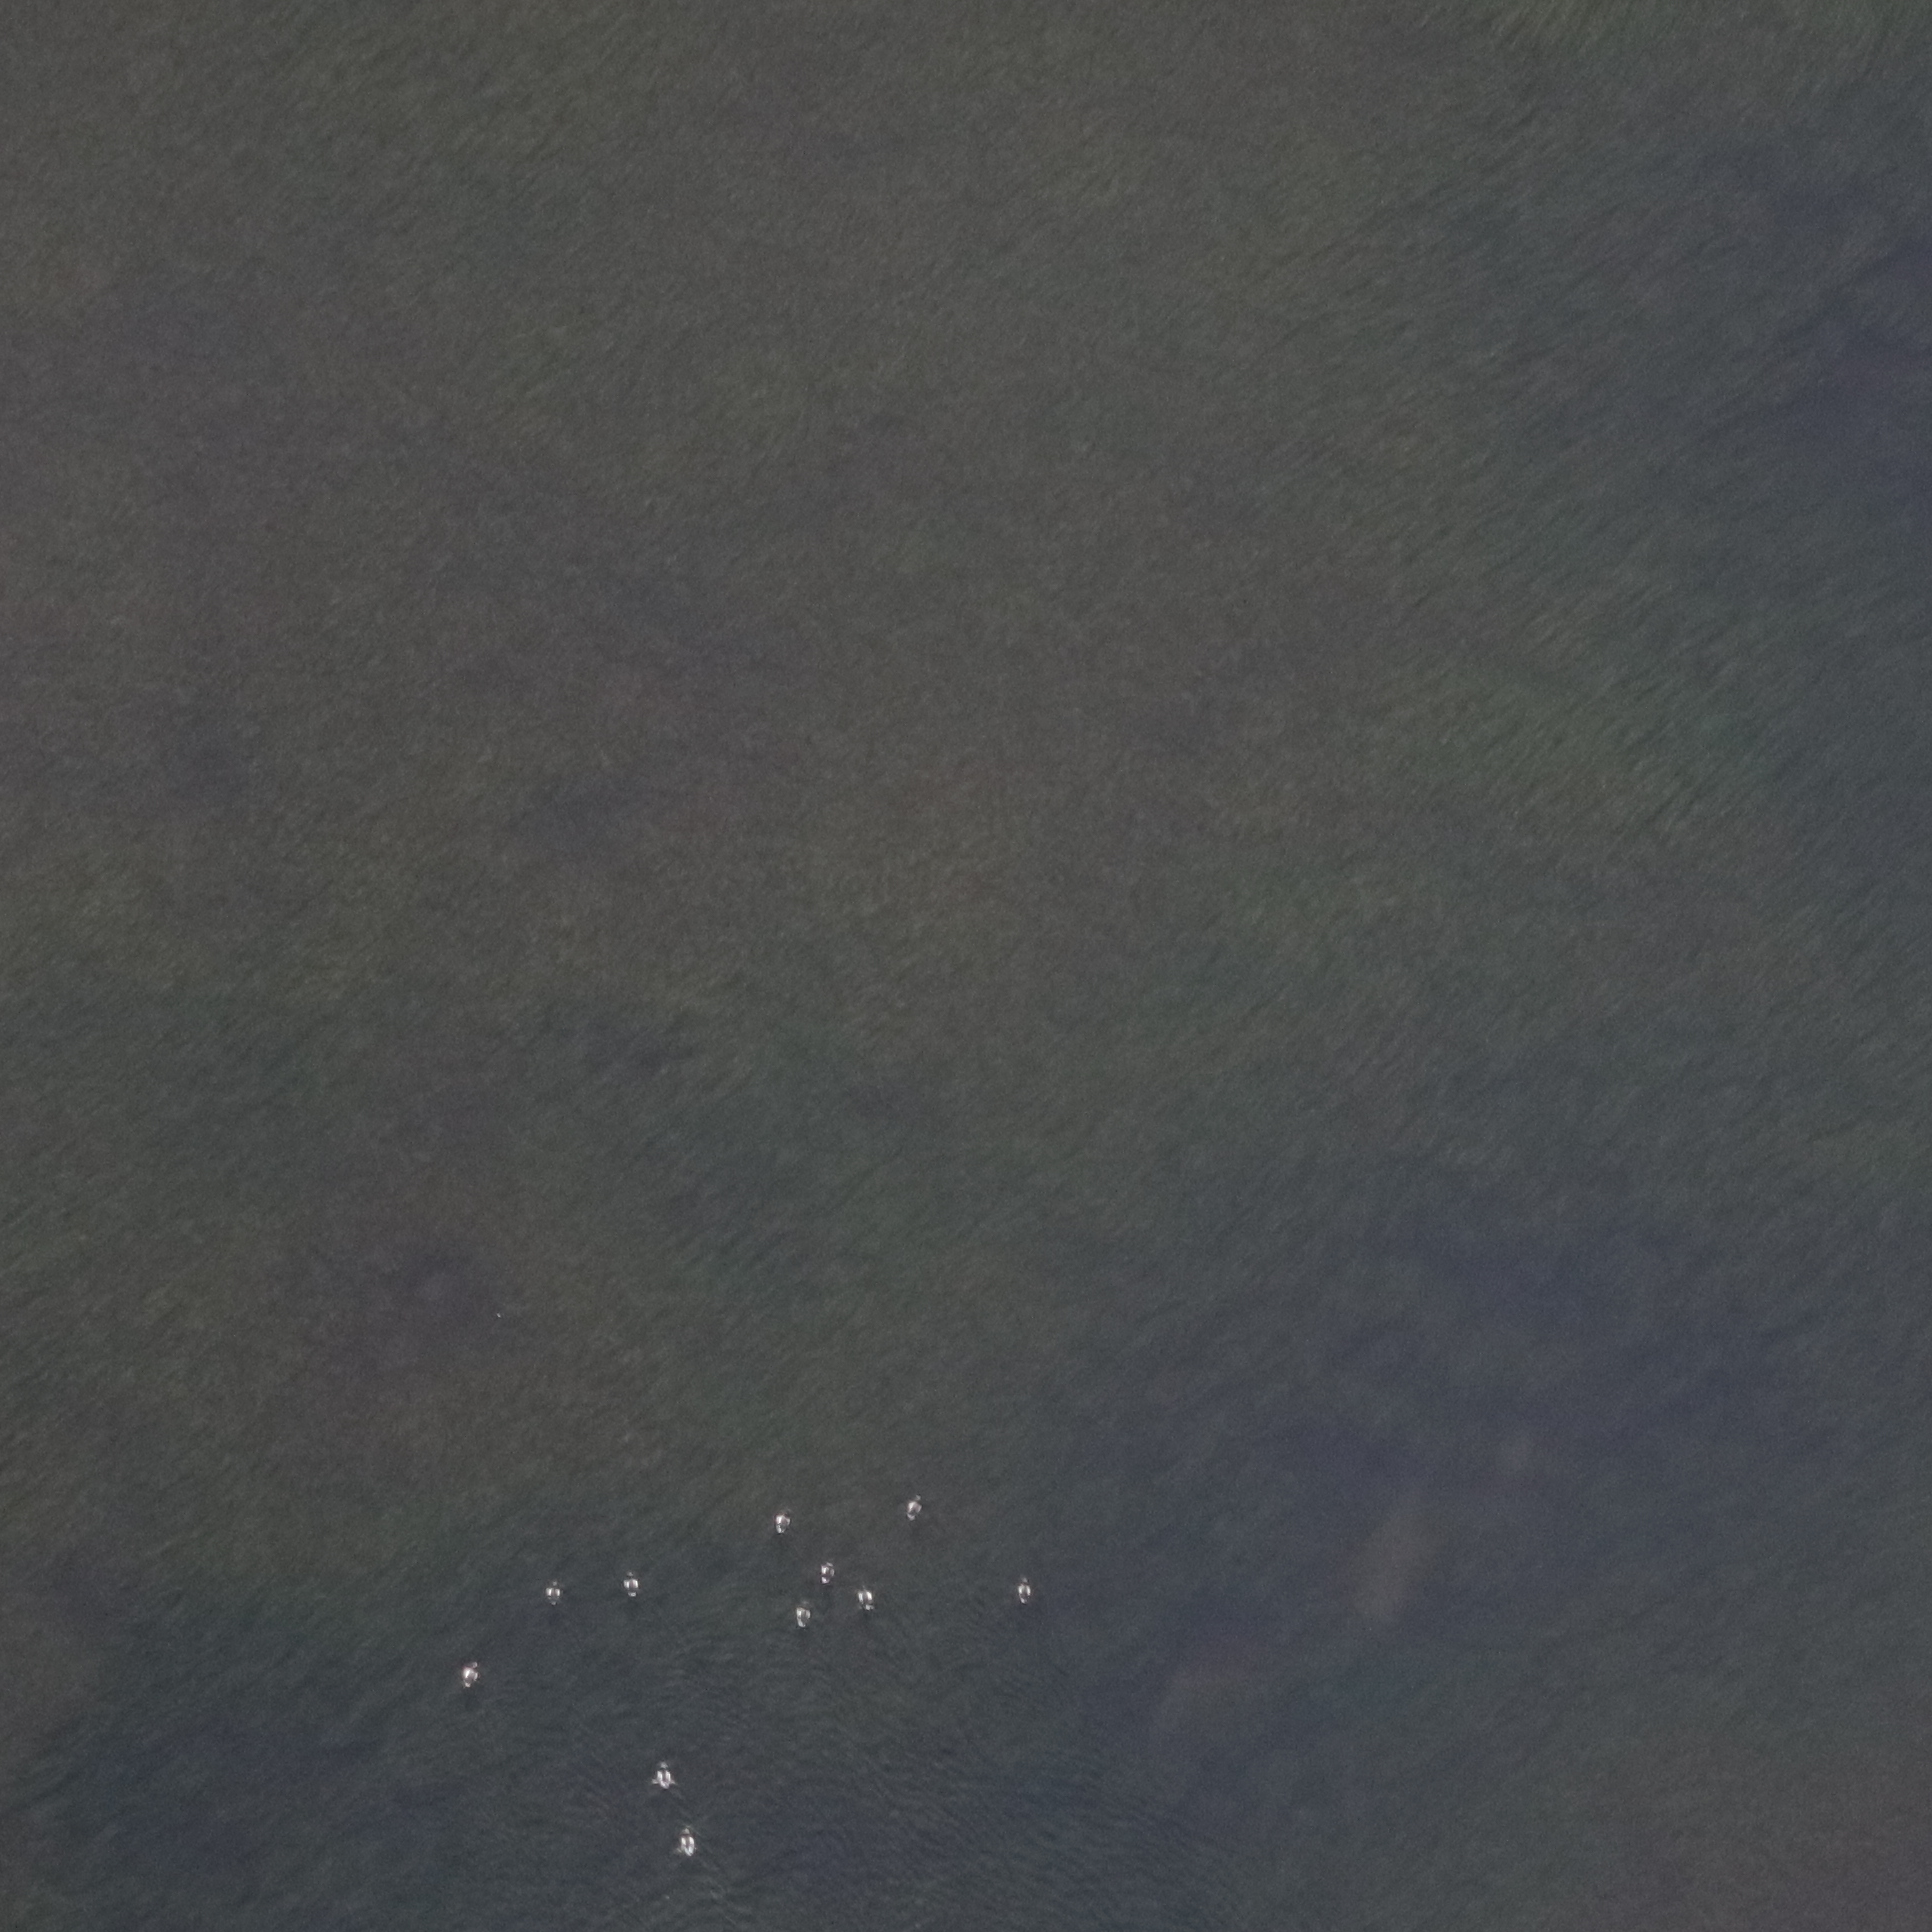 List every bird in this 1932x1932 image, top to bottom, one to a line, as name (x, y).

brant (915, 1508)
brant (784, 1523)
brant (827, 1574)
brant (631, 1586)
brant (1024, 1590)
brant (554, 1593)
brant (865, 1598)
brant (805, 1614)
brant (469, 1674)
brant (665, 1779)
brant (689, 1842)